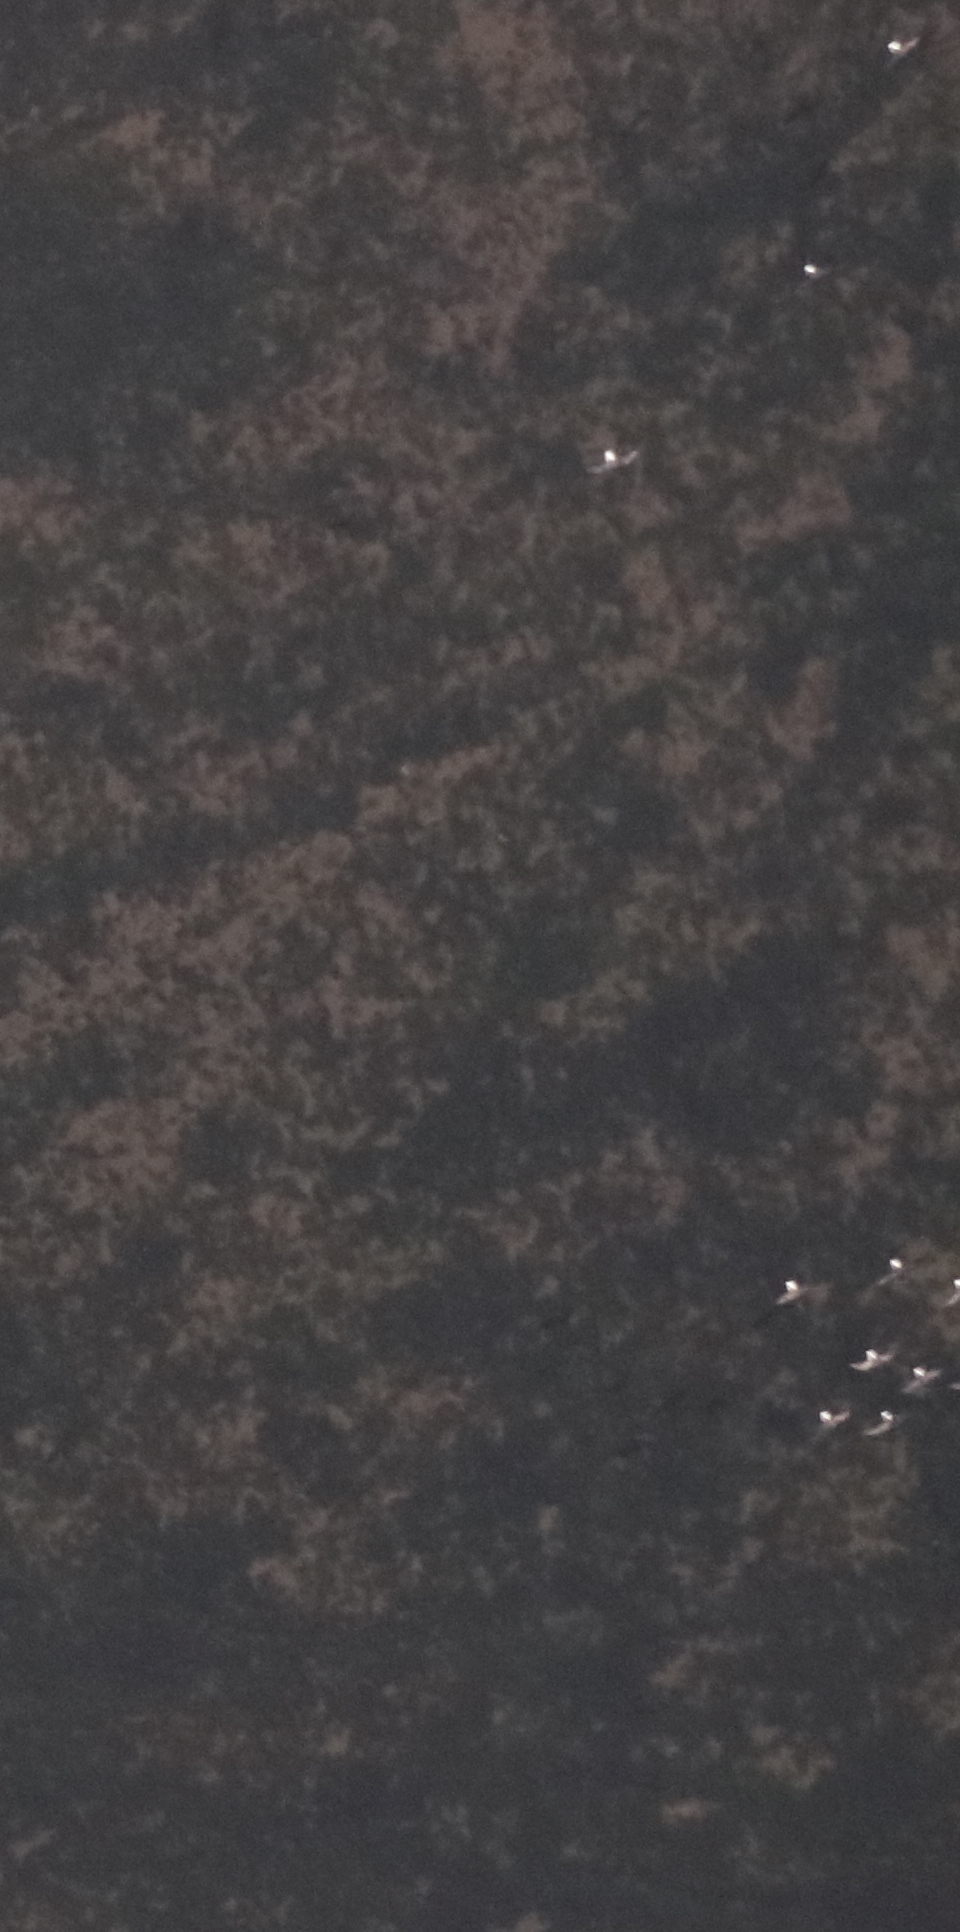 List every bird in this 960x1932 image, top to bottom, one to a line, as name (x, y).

brant (897, 51)
brant (812, 274)
brant (611, 463)
brant (901, 1273)
brant (795, 1295)
brant (871, 1361)
brant (921, 1377)
brant (828, 1421)
brant (881, 1426)